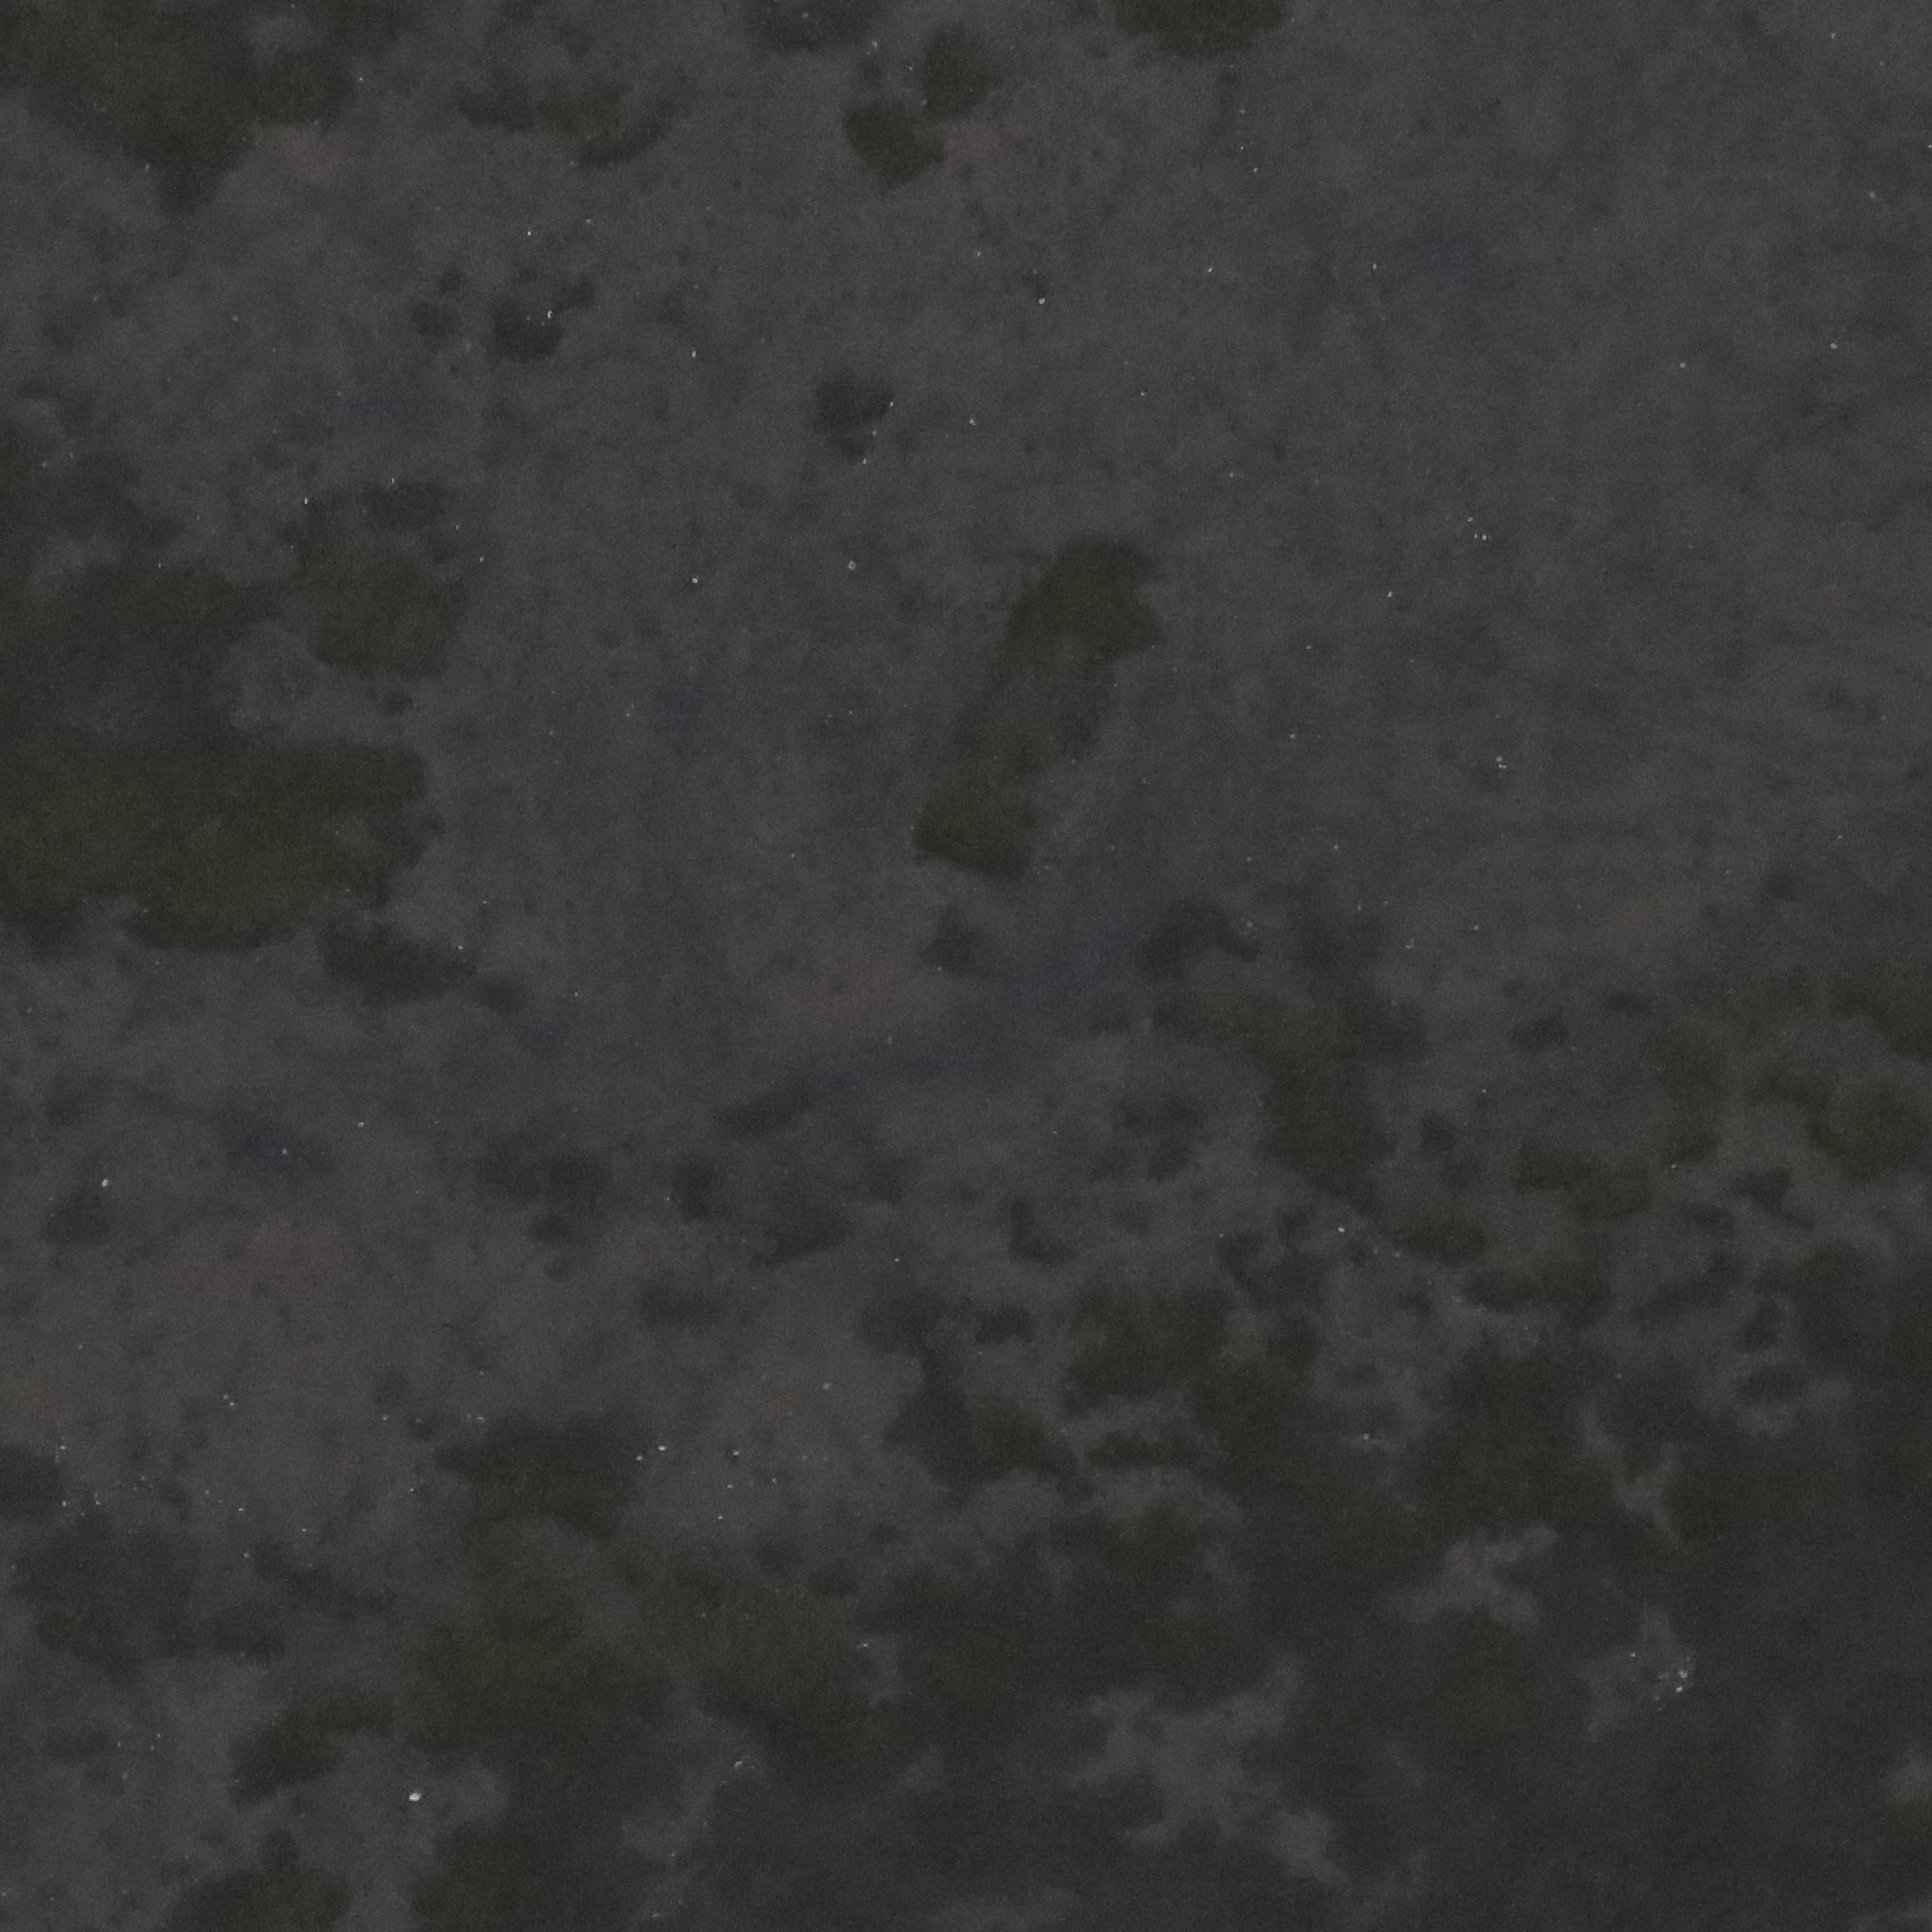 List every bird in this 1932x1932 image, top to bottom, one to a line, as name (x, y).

None